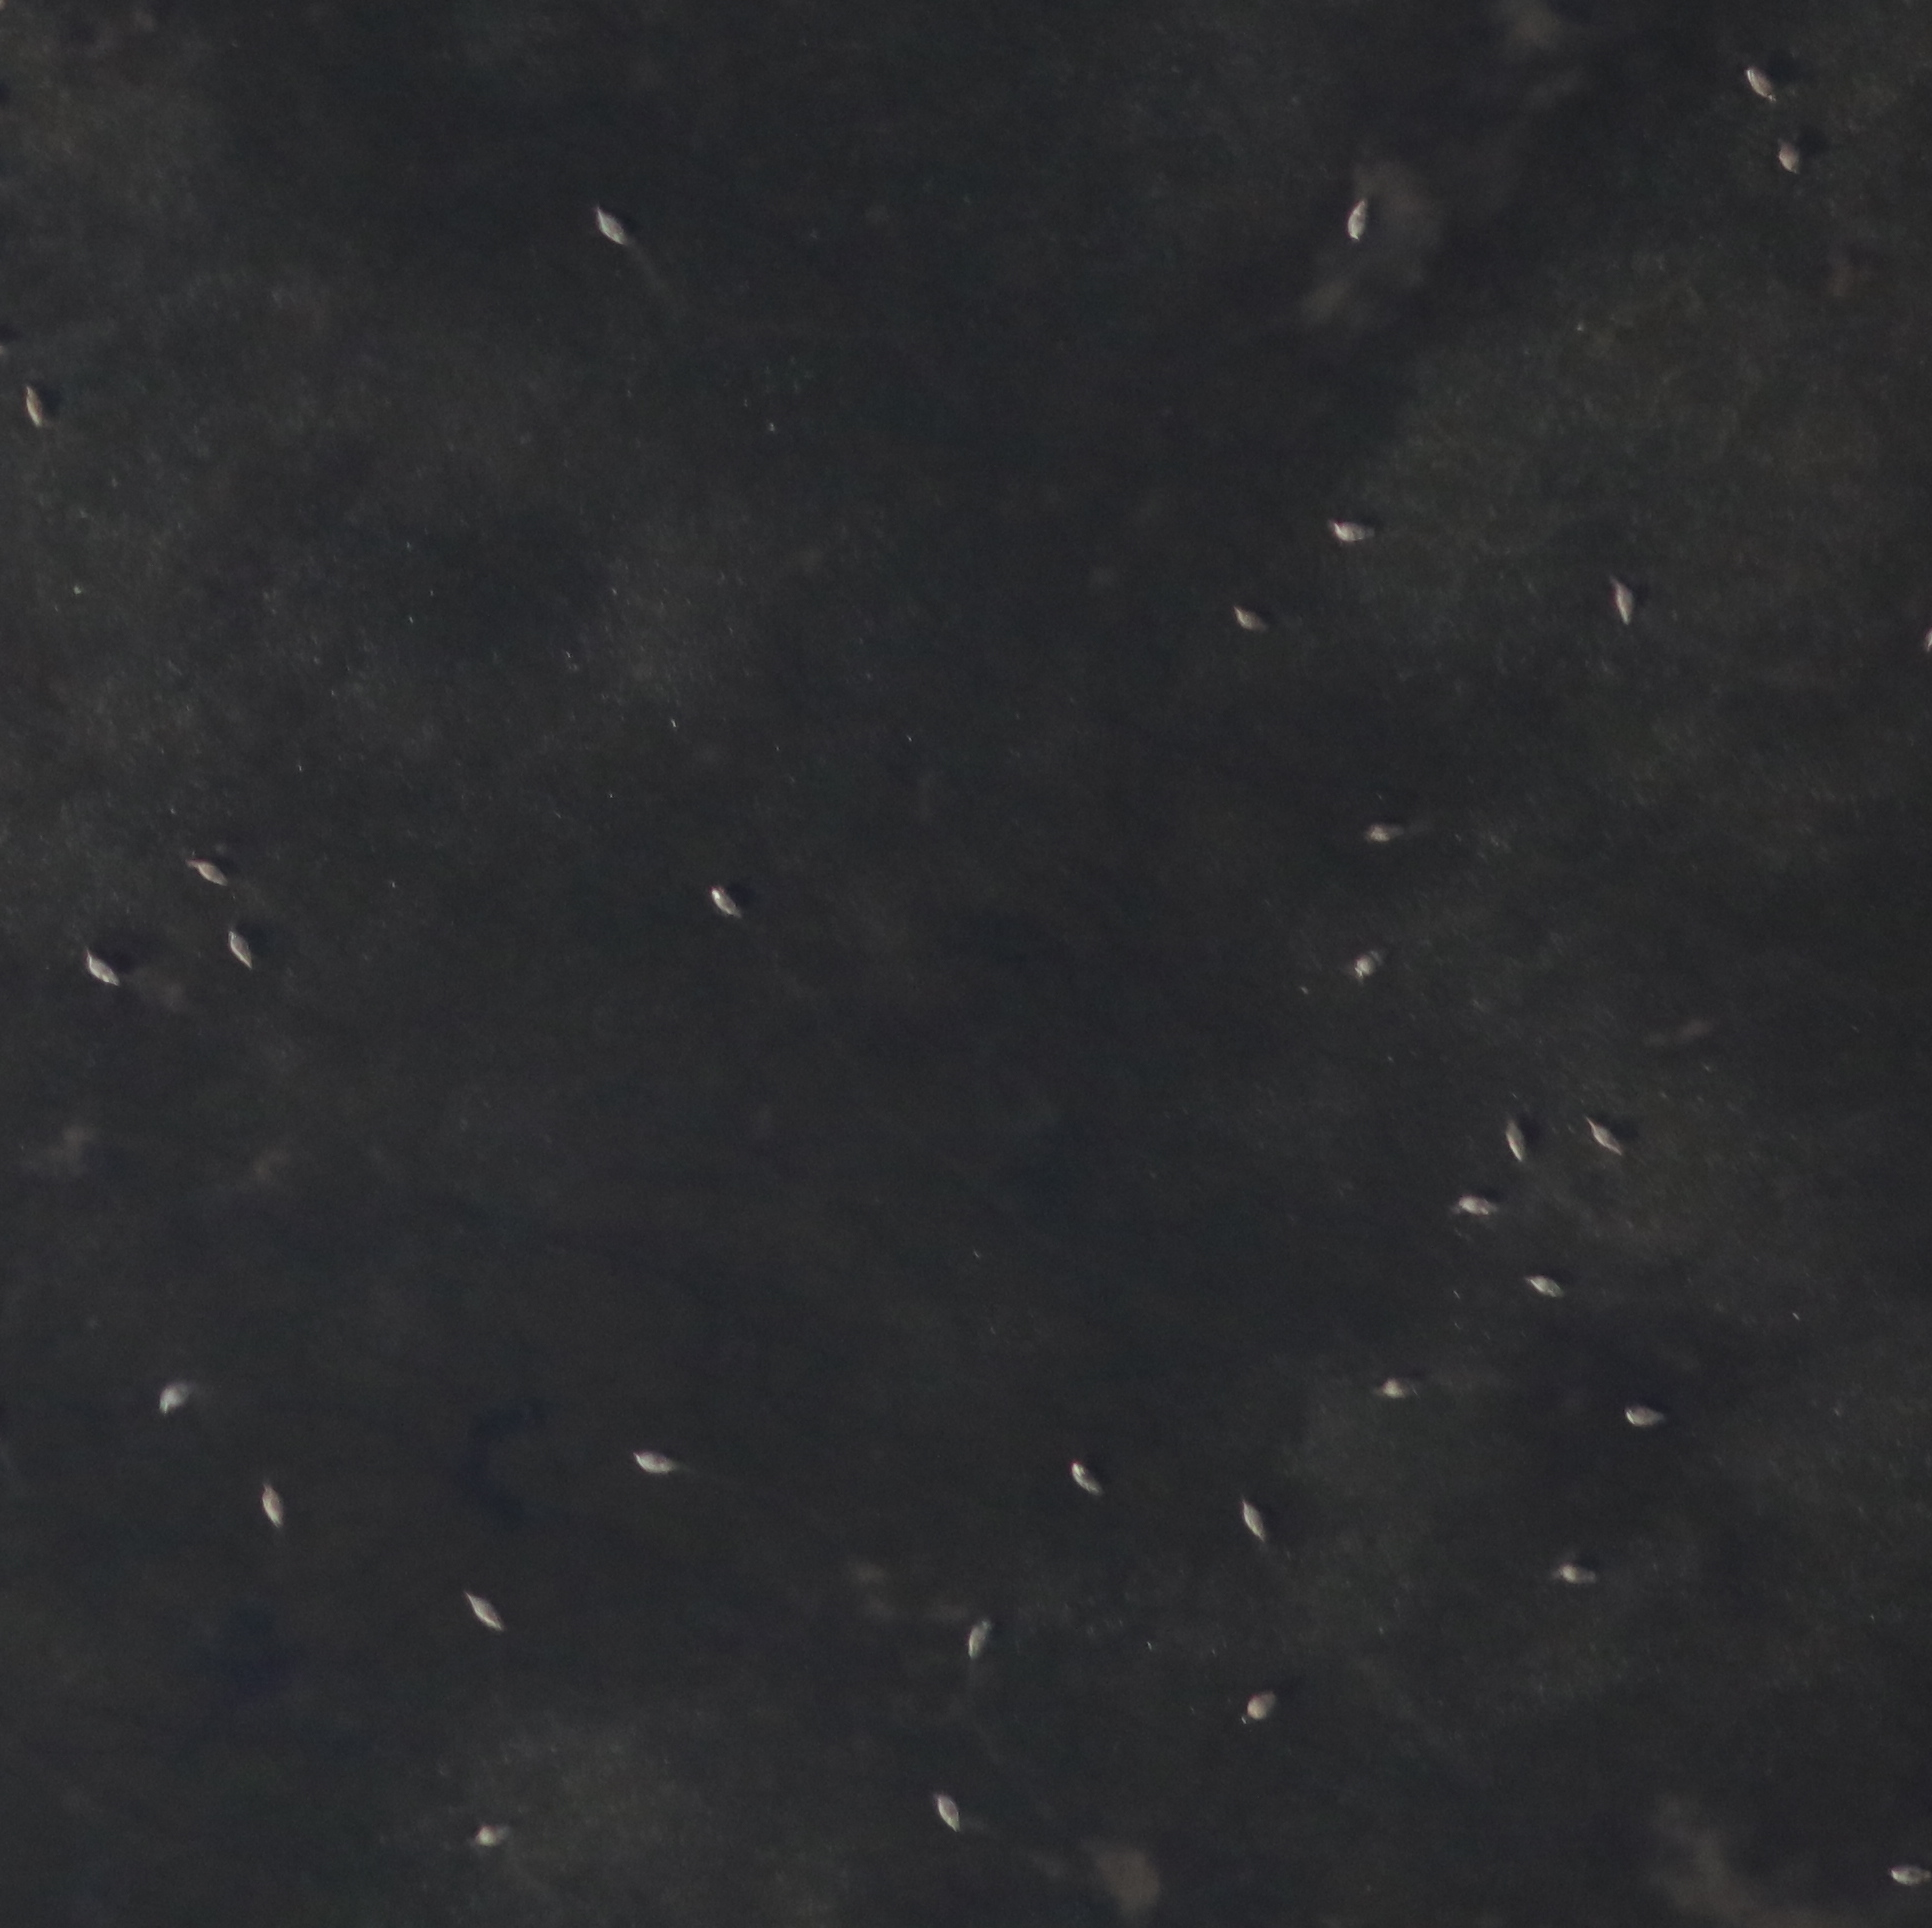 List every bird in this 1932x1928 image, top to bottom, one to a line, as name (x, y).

emperor goose (1764, 88)
emperor goose (1795, 153)
emperor goose (612, 225)
emperor goose (1357, 225)
emperor goose (38, 404)
emperor goose (1350, 528)
emperor goose (1623, 599)
emperor goose (1241, 619)
emperor goose (1382, 831)
emperor goose (211, 875)
emperor goose (725, 905)
emperor goose (242, 946)
emperor goose (1366, 965)
emperor goose (100, 966)
emperor goose (1603, 1137)
emperor goose (1516, 1139)
emperor goose (1471, 1208)
emperor goose (1542, 1284)
emperor goose (1392, 1386)
emperor goose (177, 1401)
emperor goose (1643, 1415)
emperor goose (648, 1458)
emperor goose (1084, 1478)
emperor goose (273, 1501)
emperor goose (1256, 1518)
emperor goose (1573, 1572)
emperor goose (485, 1611)
emperor goose (974, 1634)
emperor goose (1257, 1710)
emperor goose (947, 1811)
emperor goose (488, 1832)
emperor goose (1907, 1872)